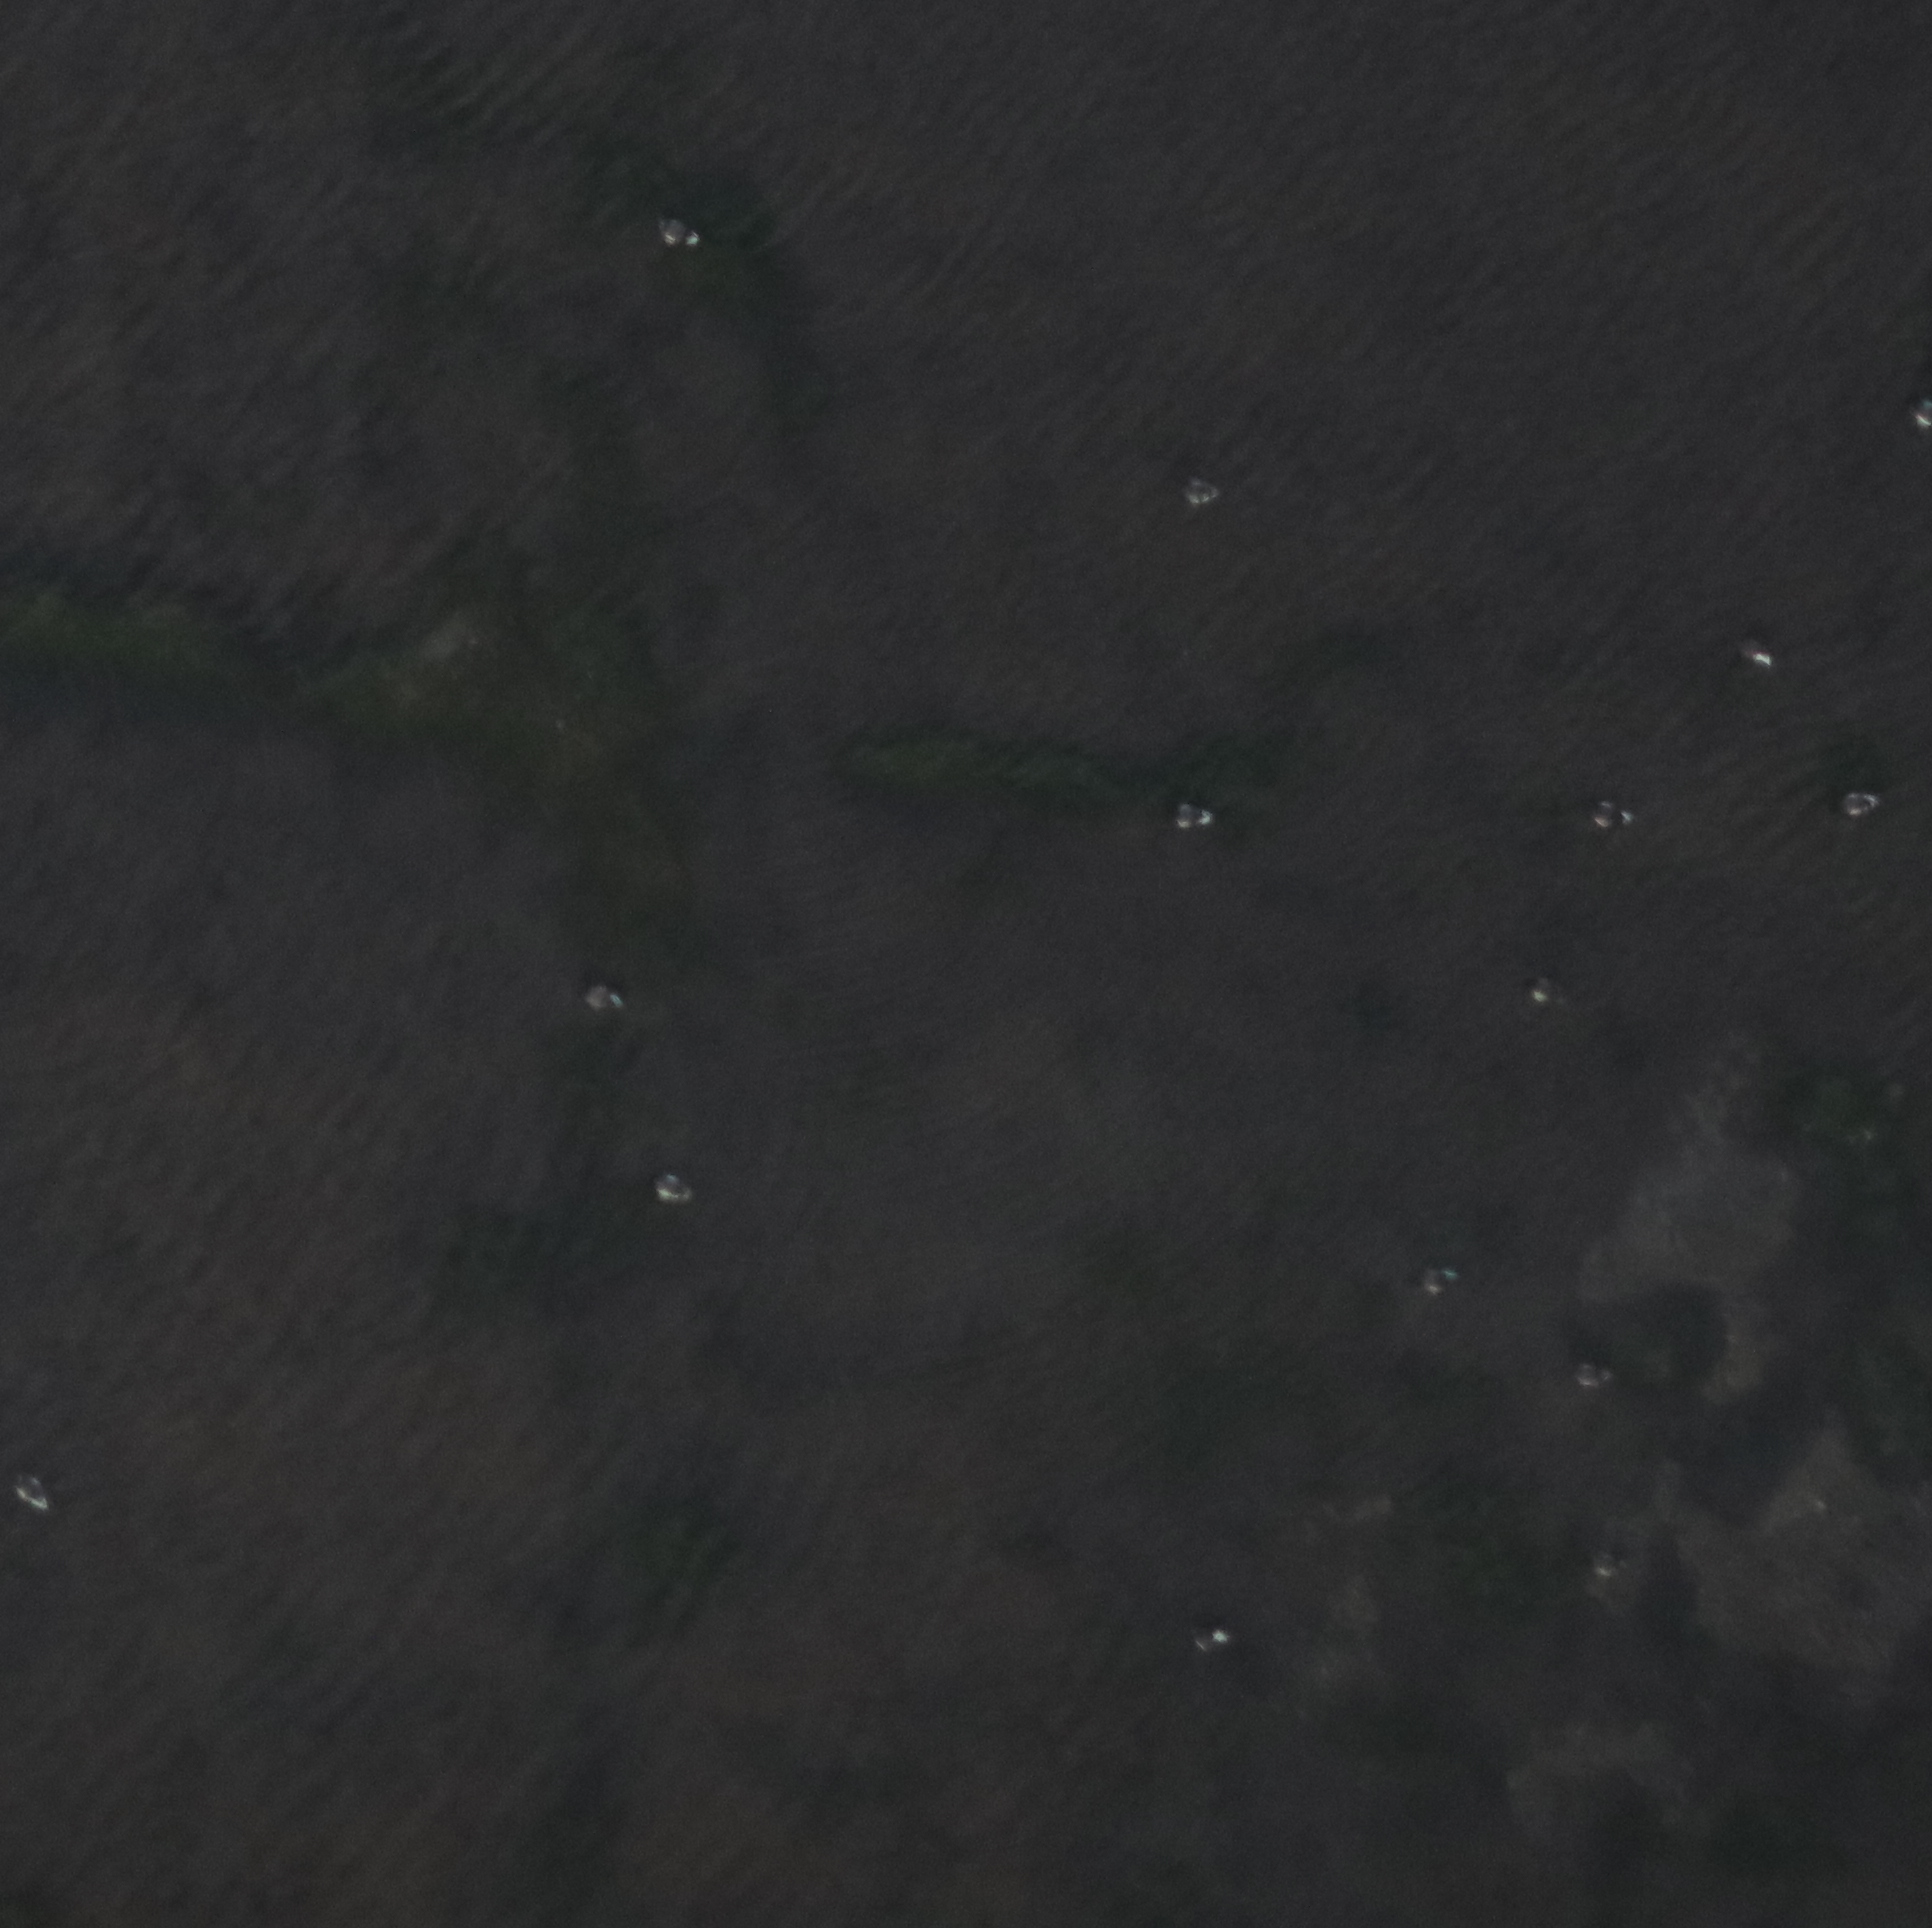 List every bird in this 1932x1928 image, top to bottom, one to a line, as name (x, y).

brant (678, 231)
brant (1929, 412)
brant (1202, 495)
brant (1758, 649)
brant (1857, 805)
brant (1188, 815)
brant (1608, 815)
brant (1540, 991)
brant (601, 996)
brant (665, 1186)
brant (1437, 1284)
brant (1592, 1371)
brant (30, 1490)
brant (1208, 1634)